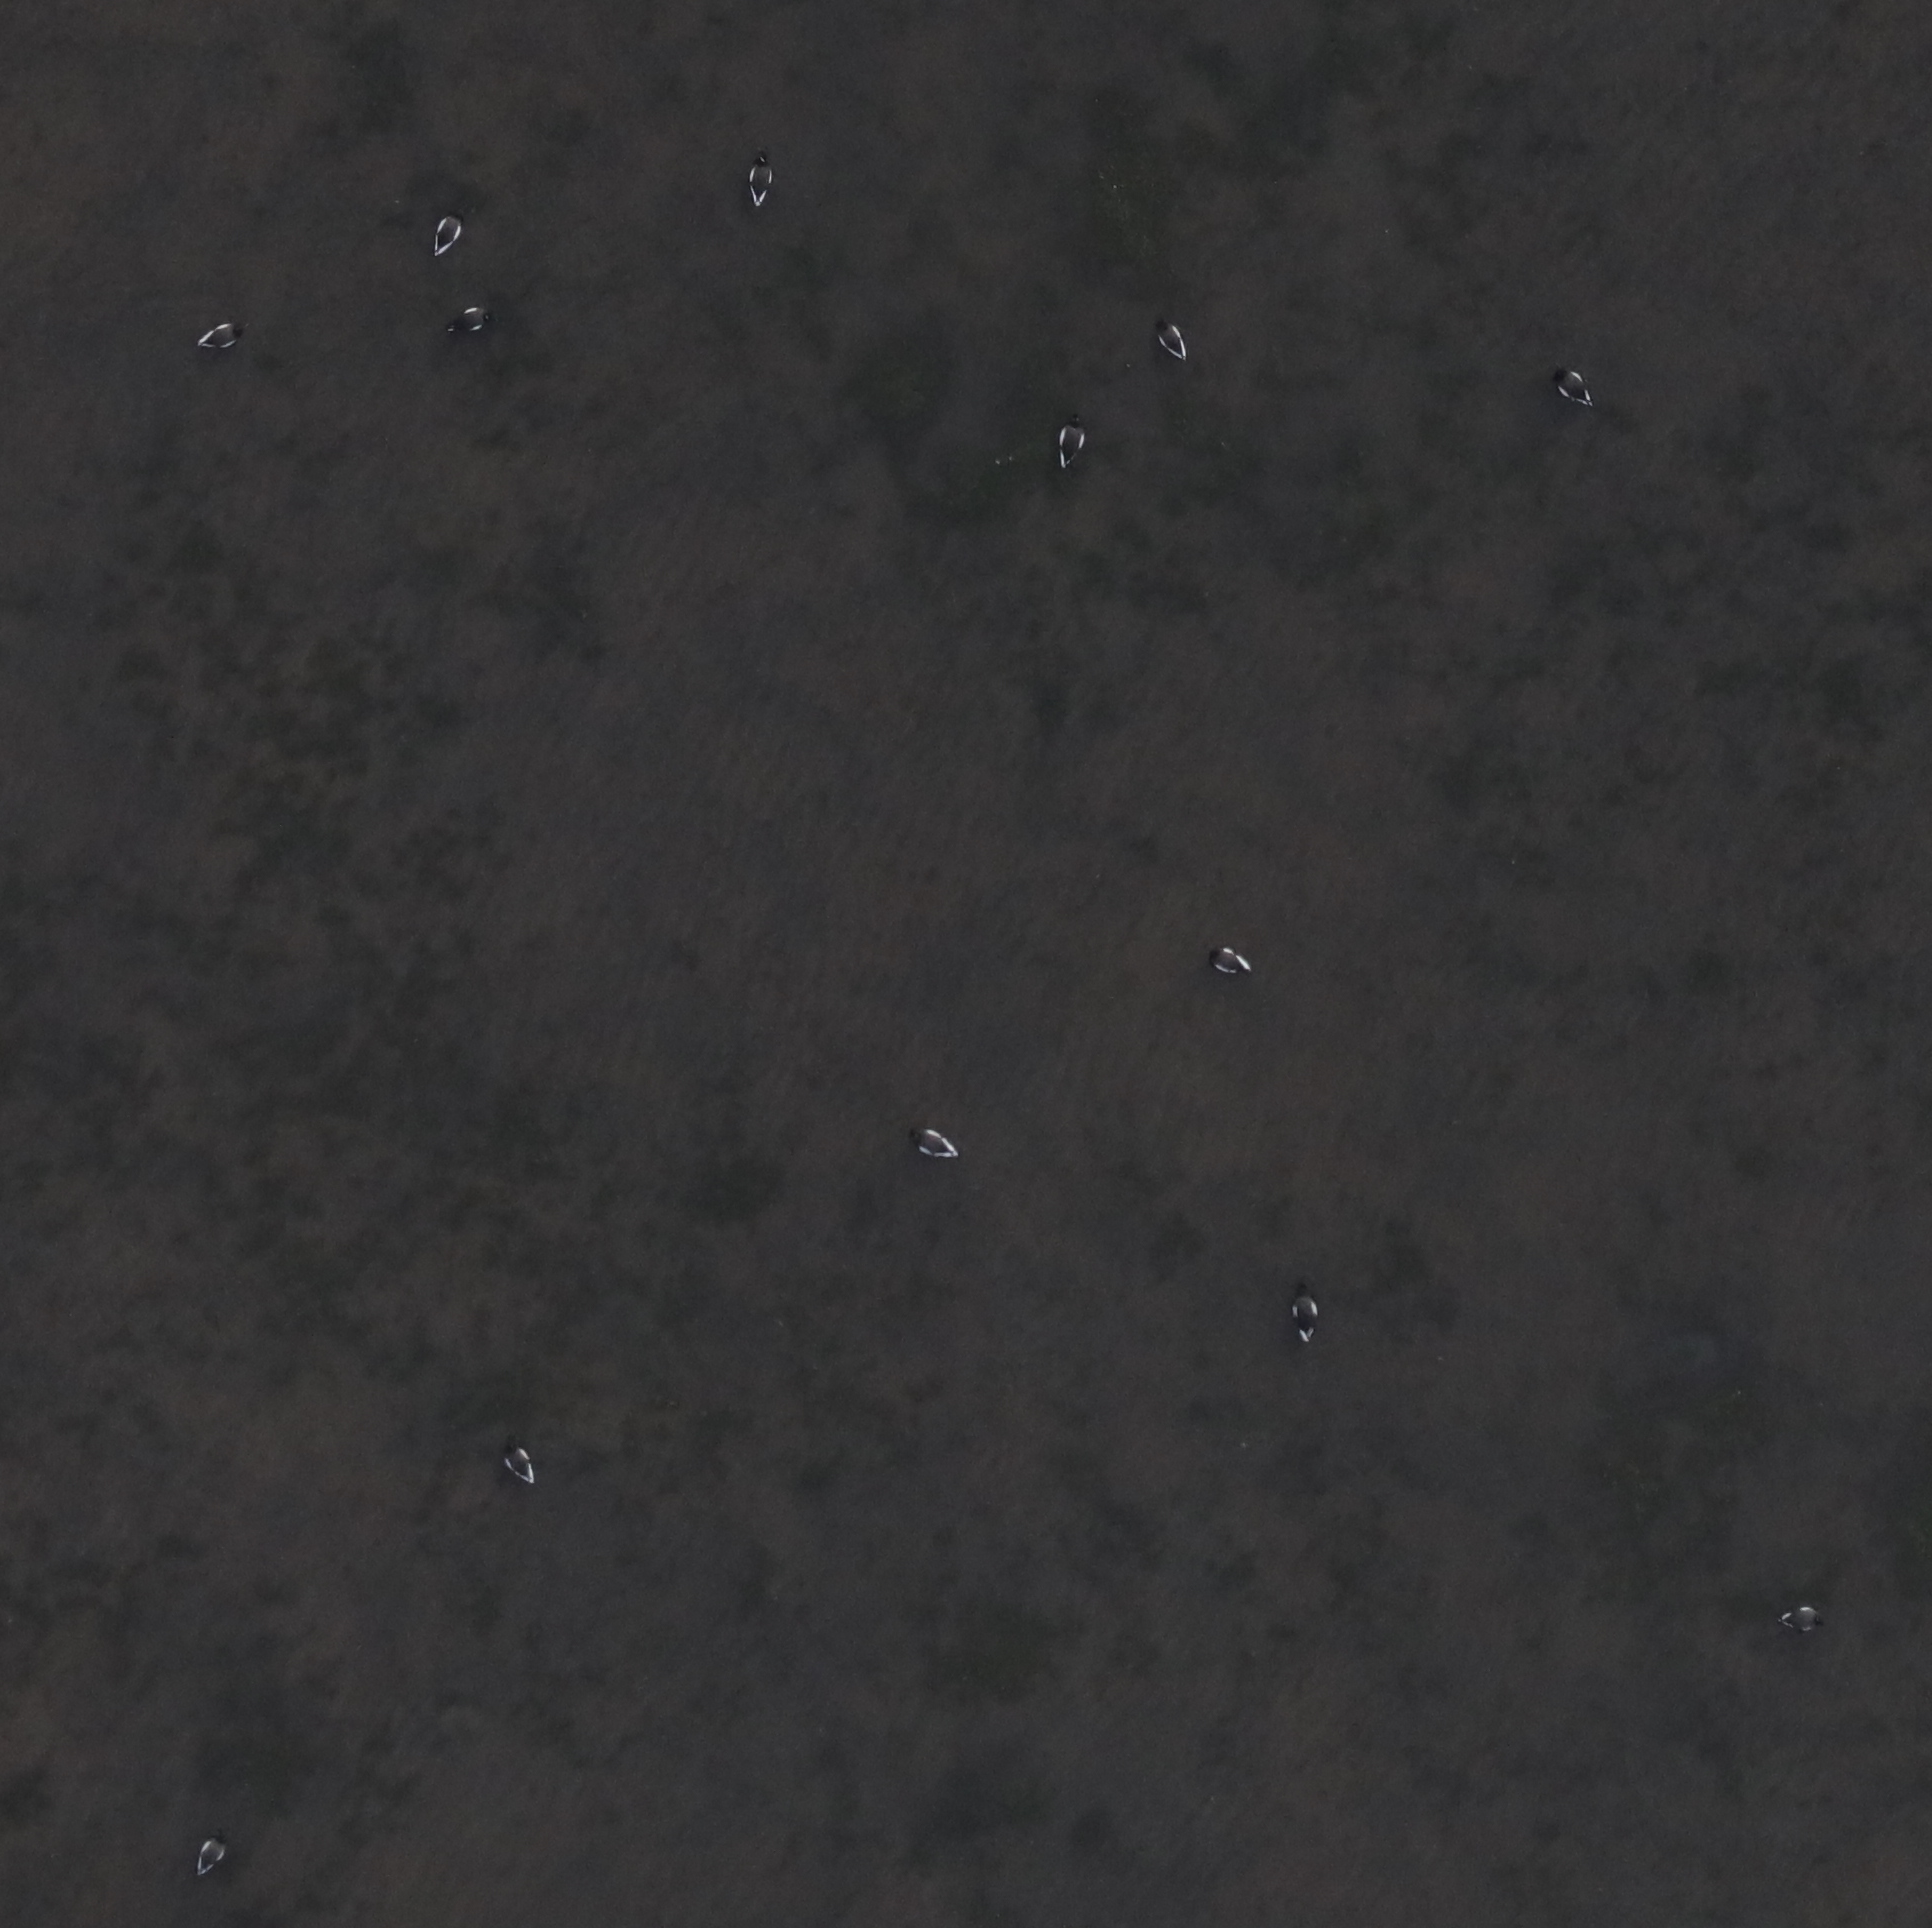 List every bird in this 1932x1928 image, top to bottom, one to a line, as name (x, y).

brant (760, 179)
brant (449, 231)
brant (476, 322)
brant (221, 337)
brant (1169, 340)
brant (1573, 387)
brant (1070, 439)
brant (1227, 960)
brant (932, 1144)
brant (1306, 1309)
brant (520, 1463)
brant (1802, 1619)
brant (212, 1854)